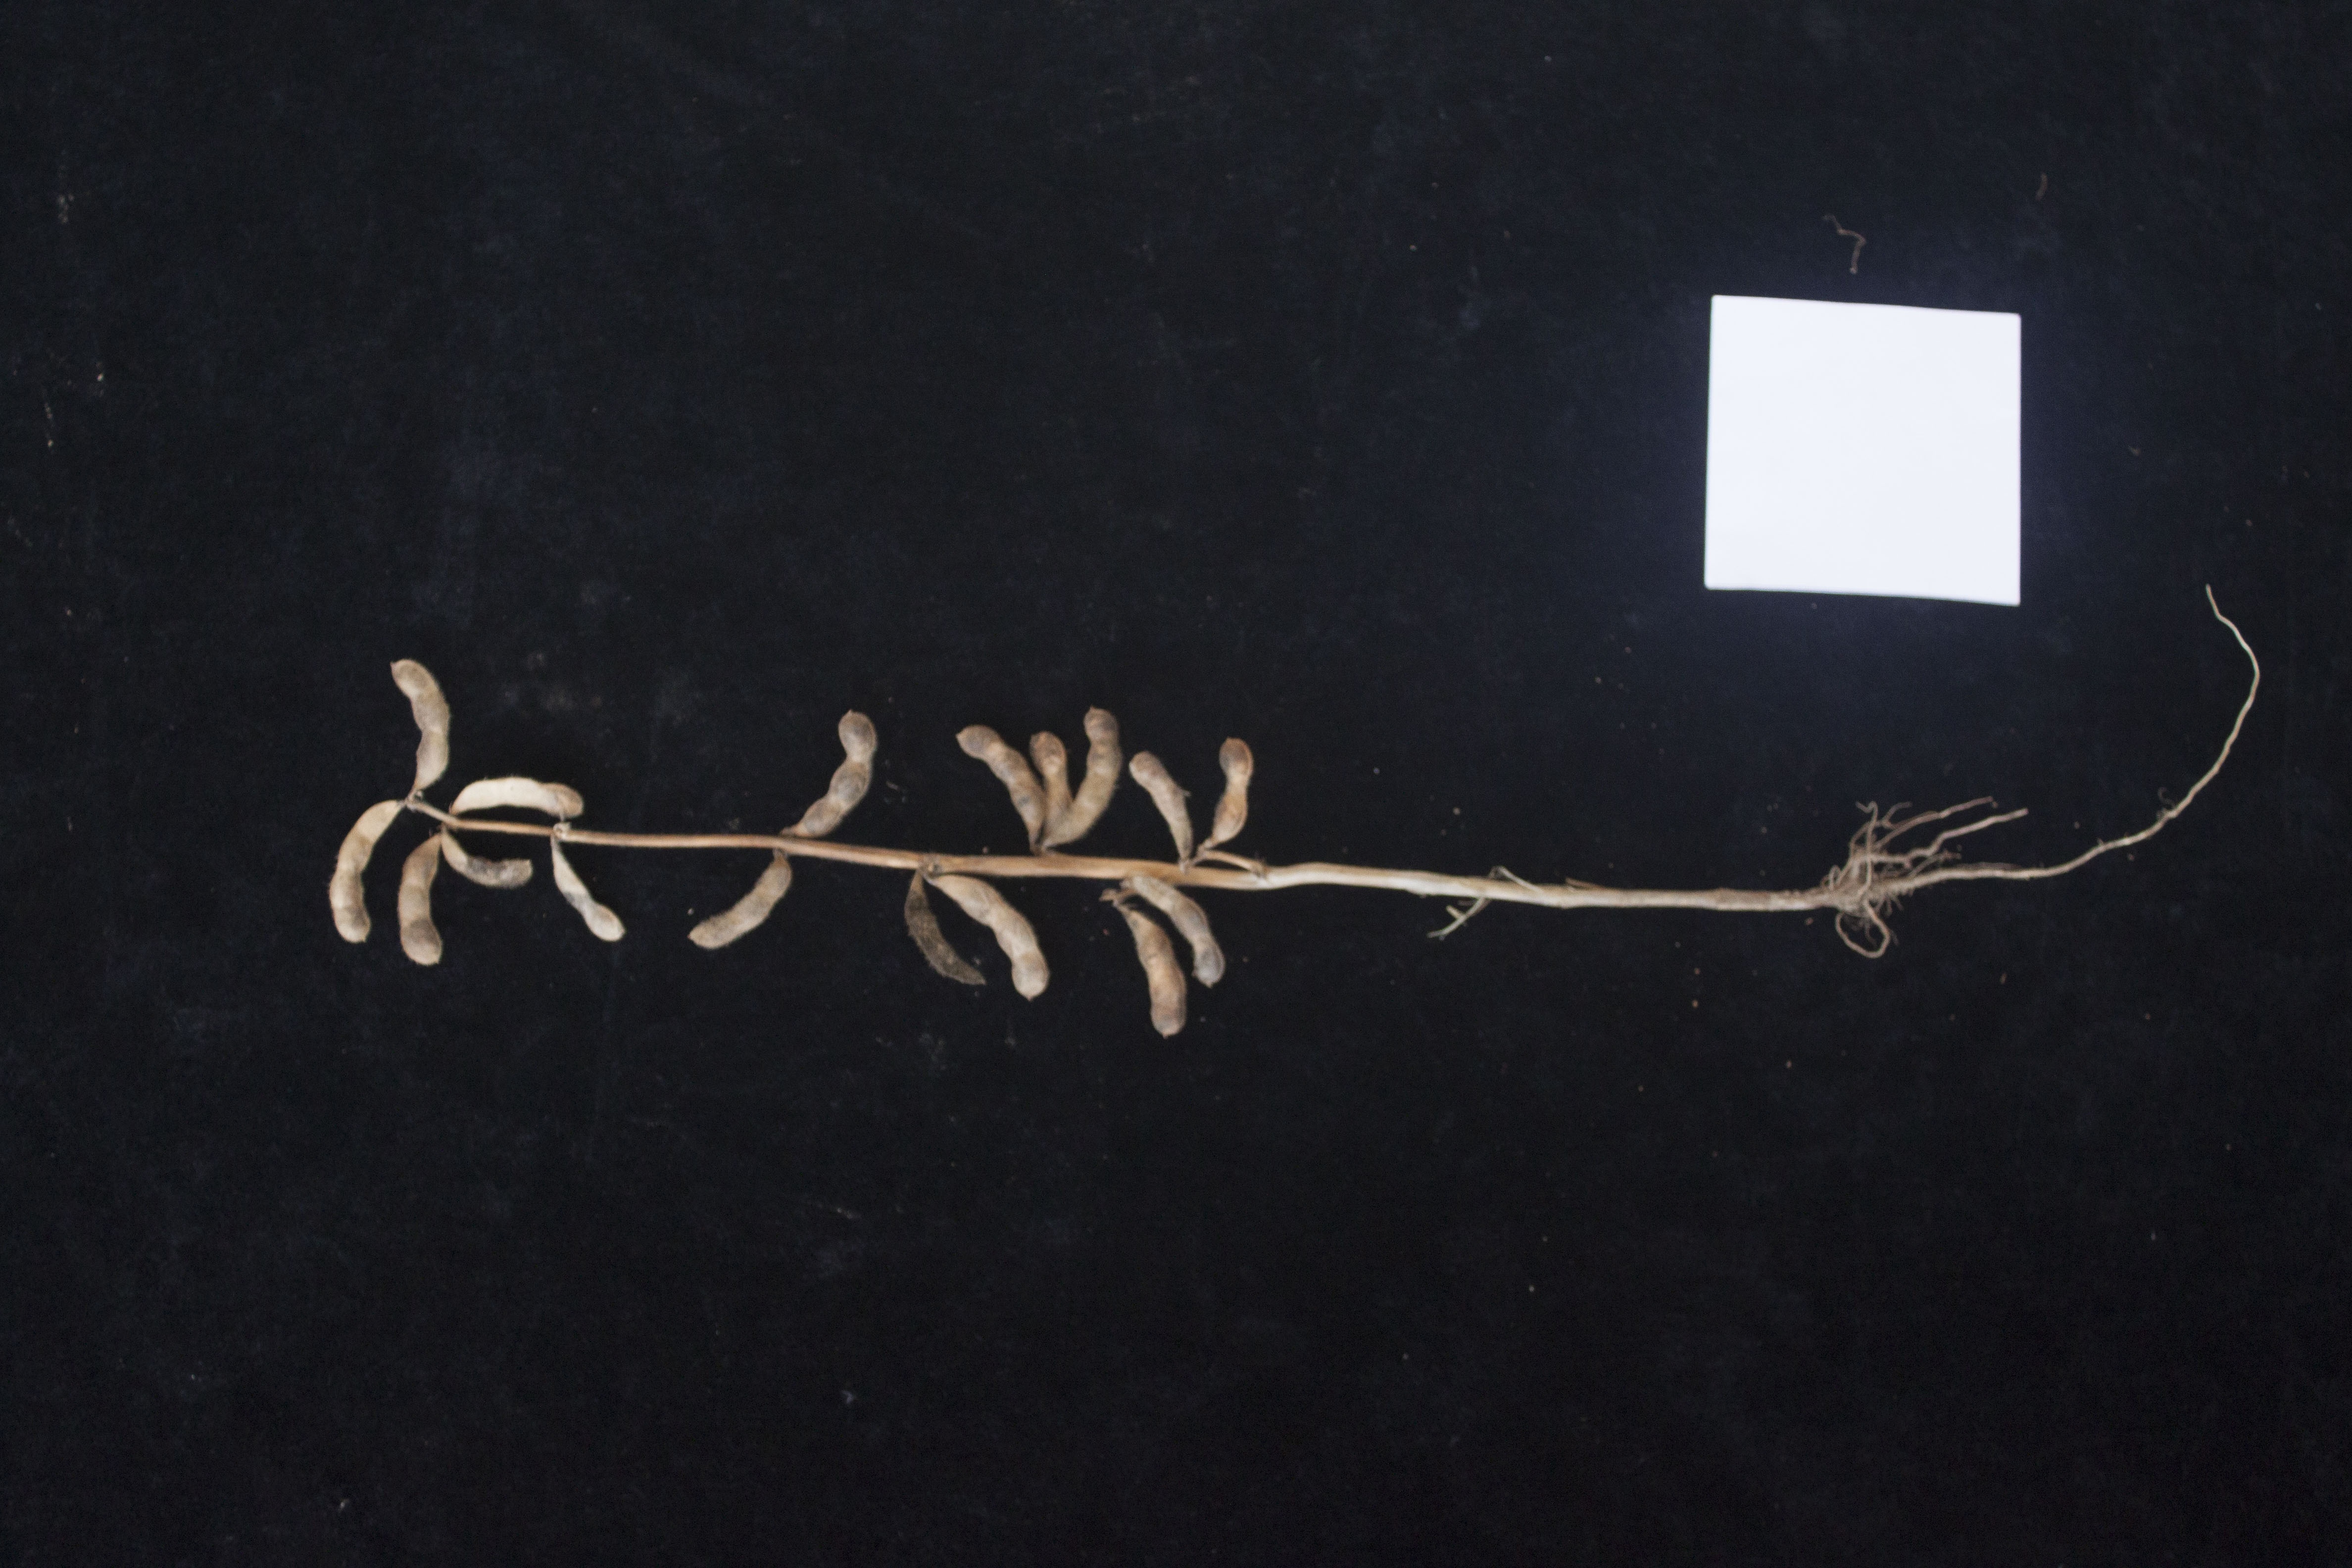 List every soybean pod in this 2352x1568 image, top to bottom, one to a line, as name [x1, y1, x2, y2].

soybean pod [392, 661, 451, 788]
soybean pod [1043, 712, 1123, 846]
soybean pod [785, 714, 876, 838]
soybean pod [958, 728, 1045, 850]
soybean pod [1207, 740, 1252, 849]
soybean pod [1131, 754, 1193, 864]
soybean pod [448, 778, 585, 820]
soybean pod [329, 803, 405, 944]
soybean pod [443, 833, 530, 888]
soybean pod [398, 836, 441, 966]
soybean pod [553, 840, 624, 942]
soybean pod [689, 854, 791, 949]
soybean pod [925, 876, 1049, 1001]
soybean pod [904, 877, 986, 987]
soybean pod [1122, 878, 1224, 985]
soybean pod [1119, 906, 1186, 1038]